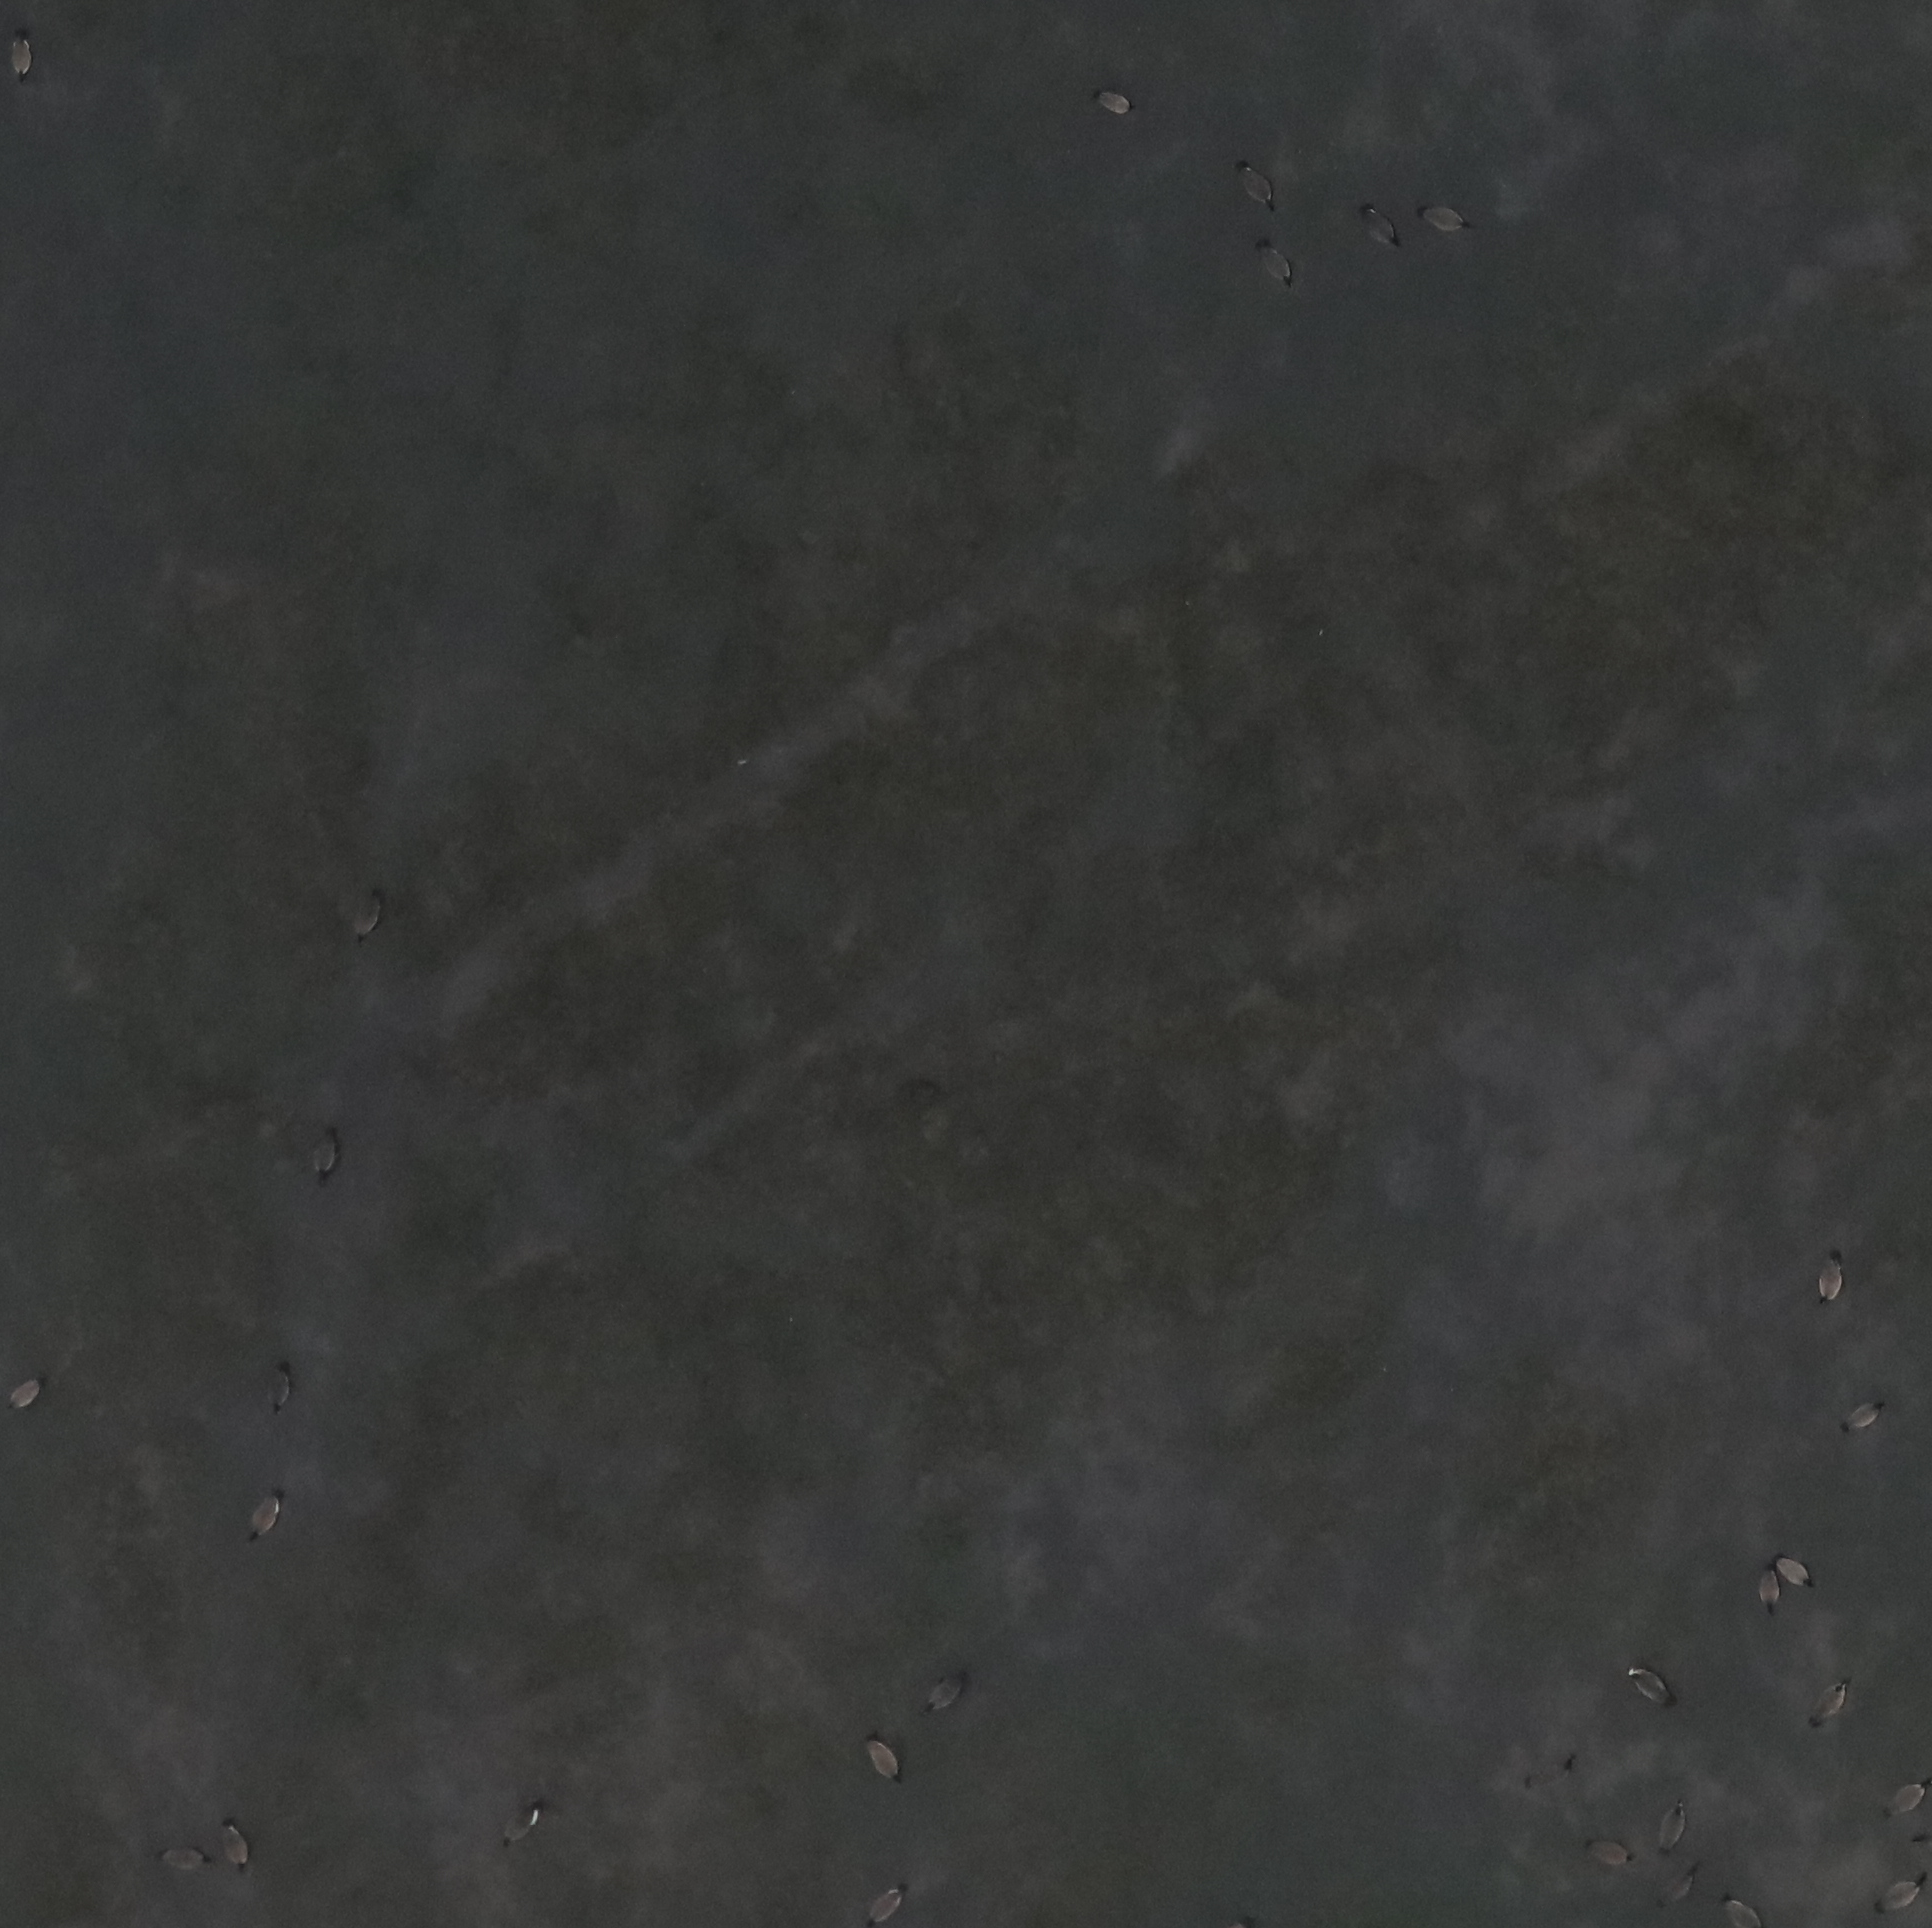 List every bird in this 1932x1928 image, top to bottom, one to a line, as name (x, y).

Canada goose (23, 57)
Canada goose (1114, 98)
Canada goose (1258, 184)
Canada goose (1445, 220)
Canada goose (1384, 229)
Canada goose (1272, 269)
Canada goose (327, 1149)
Canada goose (1831, 1282)
Canada goose (275, 1382)
Canada goose (25, 1390)
Canada goose (1860, 1417)
Canada goose (266, 1518)
Canada goose (1783, 1581)
Canada goose (1649, 1688)
Canada goose (938, 1697)
Canada goose (1829, 1699)
Canada goose (882, 1757)
Canada goose (1547, 1771)
Canada goose (1906, 1798)
Canada goose (519, 1828)
Canada goose (1669, 1832)
Canada goose (234, 1846)
Canada goose (1608, 1855)
Canada goose (185, 1860)
Canada goose (1673, 1887)
Canada goose (1910, 1894)
Canada goose (1746, 1912)
Canada goose (888, 1916)